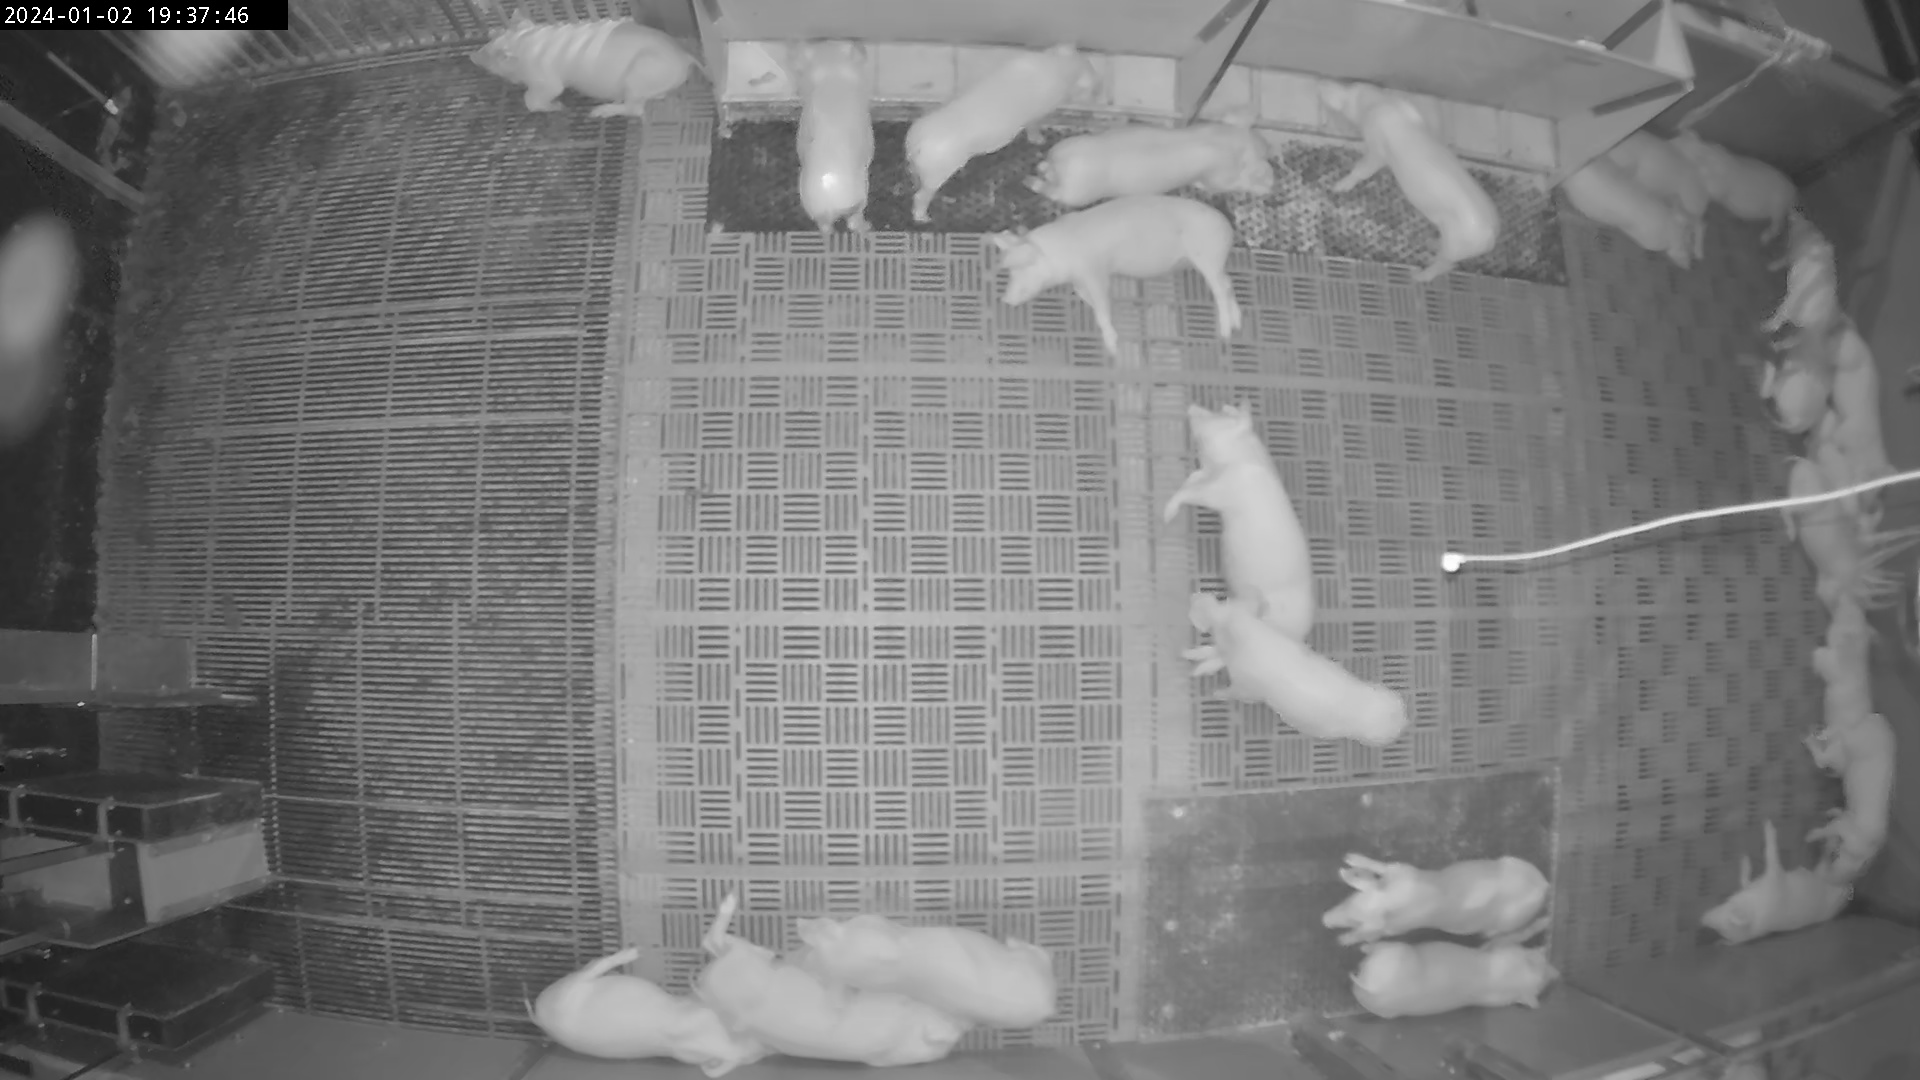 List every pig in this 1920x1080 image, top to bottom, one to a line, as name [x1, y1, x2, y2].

pig [468, 8, 706, 122]
pig [902, 41, 1104, 224]
pig [795, 42, 875, 238]
pig [1320, 79, 1503, 283]
pig [1021, 105, 1276, 208]
pig [1671, 128, 1798, 245]
pig [1602, 130, 1708, 260]
pig [1560, 152, 1695, 269]
pig [990, 194, 1243, 355]
pig [1757, 208, 1837, 335]
pig [1759, 293, 1841, 434]
pig [1828, 313, 1900, 509]
pig [1161, 398, 1315, 678]
pig [1805, 403, 1884, 548]
pig [1780, 453, 1883, 613]
pig [1186, 586, 1407, 751]
pig [1802, 590, 1884, 779]
pig [1803, 712, 1898, 887]
pig [1697, 821, 1854, 947]
pig [1322, 851, 1549, 947]
pig [689, 892, 975, 1065]
pig [781, 911, 1060, 1031]
pig [1350, 915, 1562, 1021]
pig [523, 944, 777, 1075]